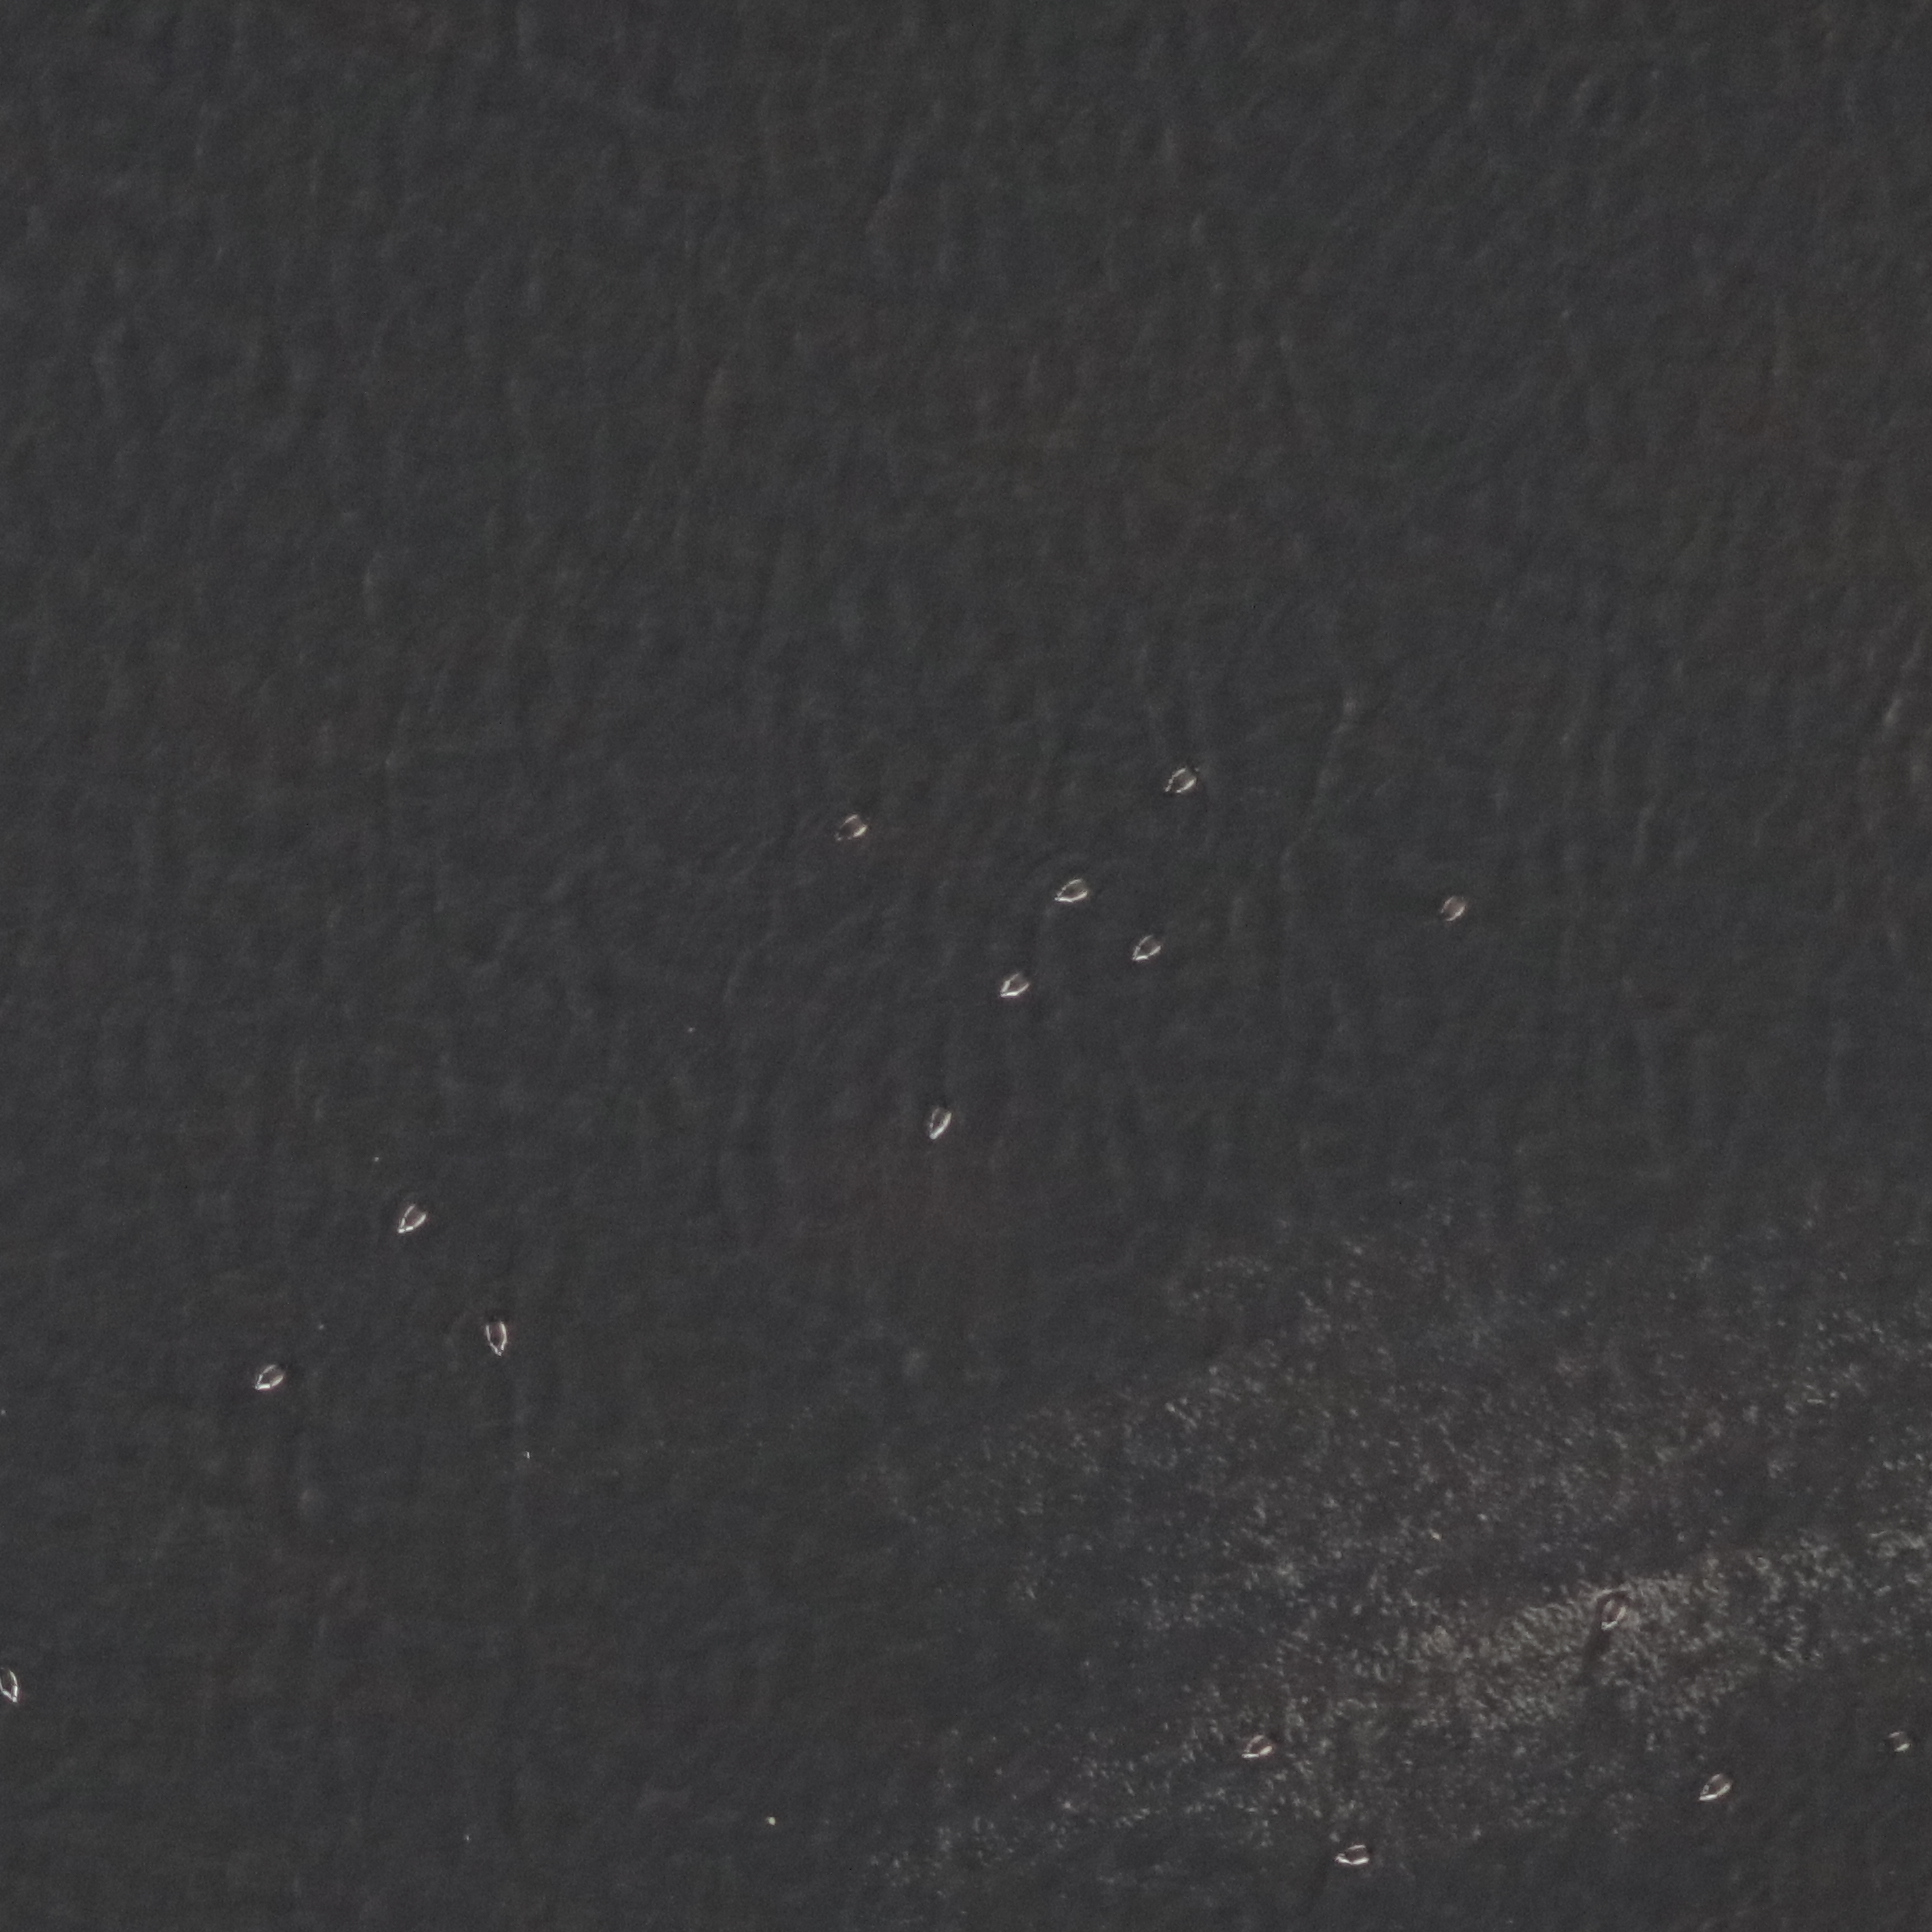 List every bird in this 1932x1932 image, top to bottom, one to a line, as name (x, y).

brant (1182, 780)
brant (853, 826)
brant (1074, 890)
brant (1453, 909)
brant (1147, 946)
brant (1016, 985)
brant (938, 1119)
brant (412, 1217)
brant (495, 1335)
brant (272, 1375)
brant (1616, 1609)
brant (7, 1683)
brant (1897, 1741)
brant (1258, 1746)
brant (1717, 1783)
brant (1355, 1856)